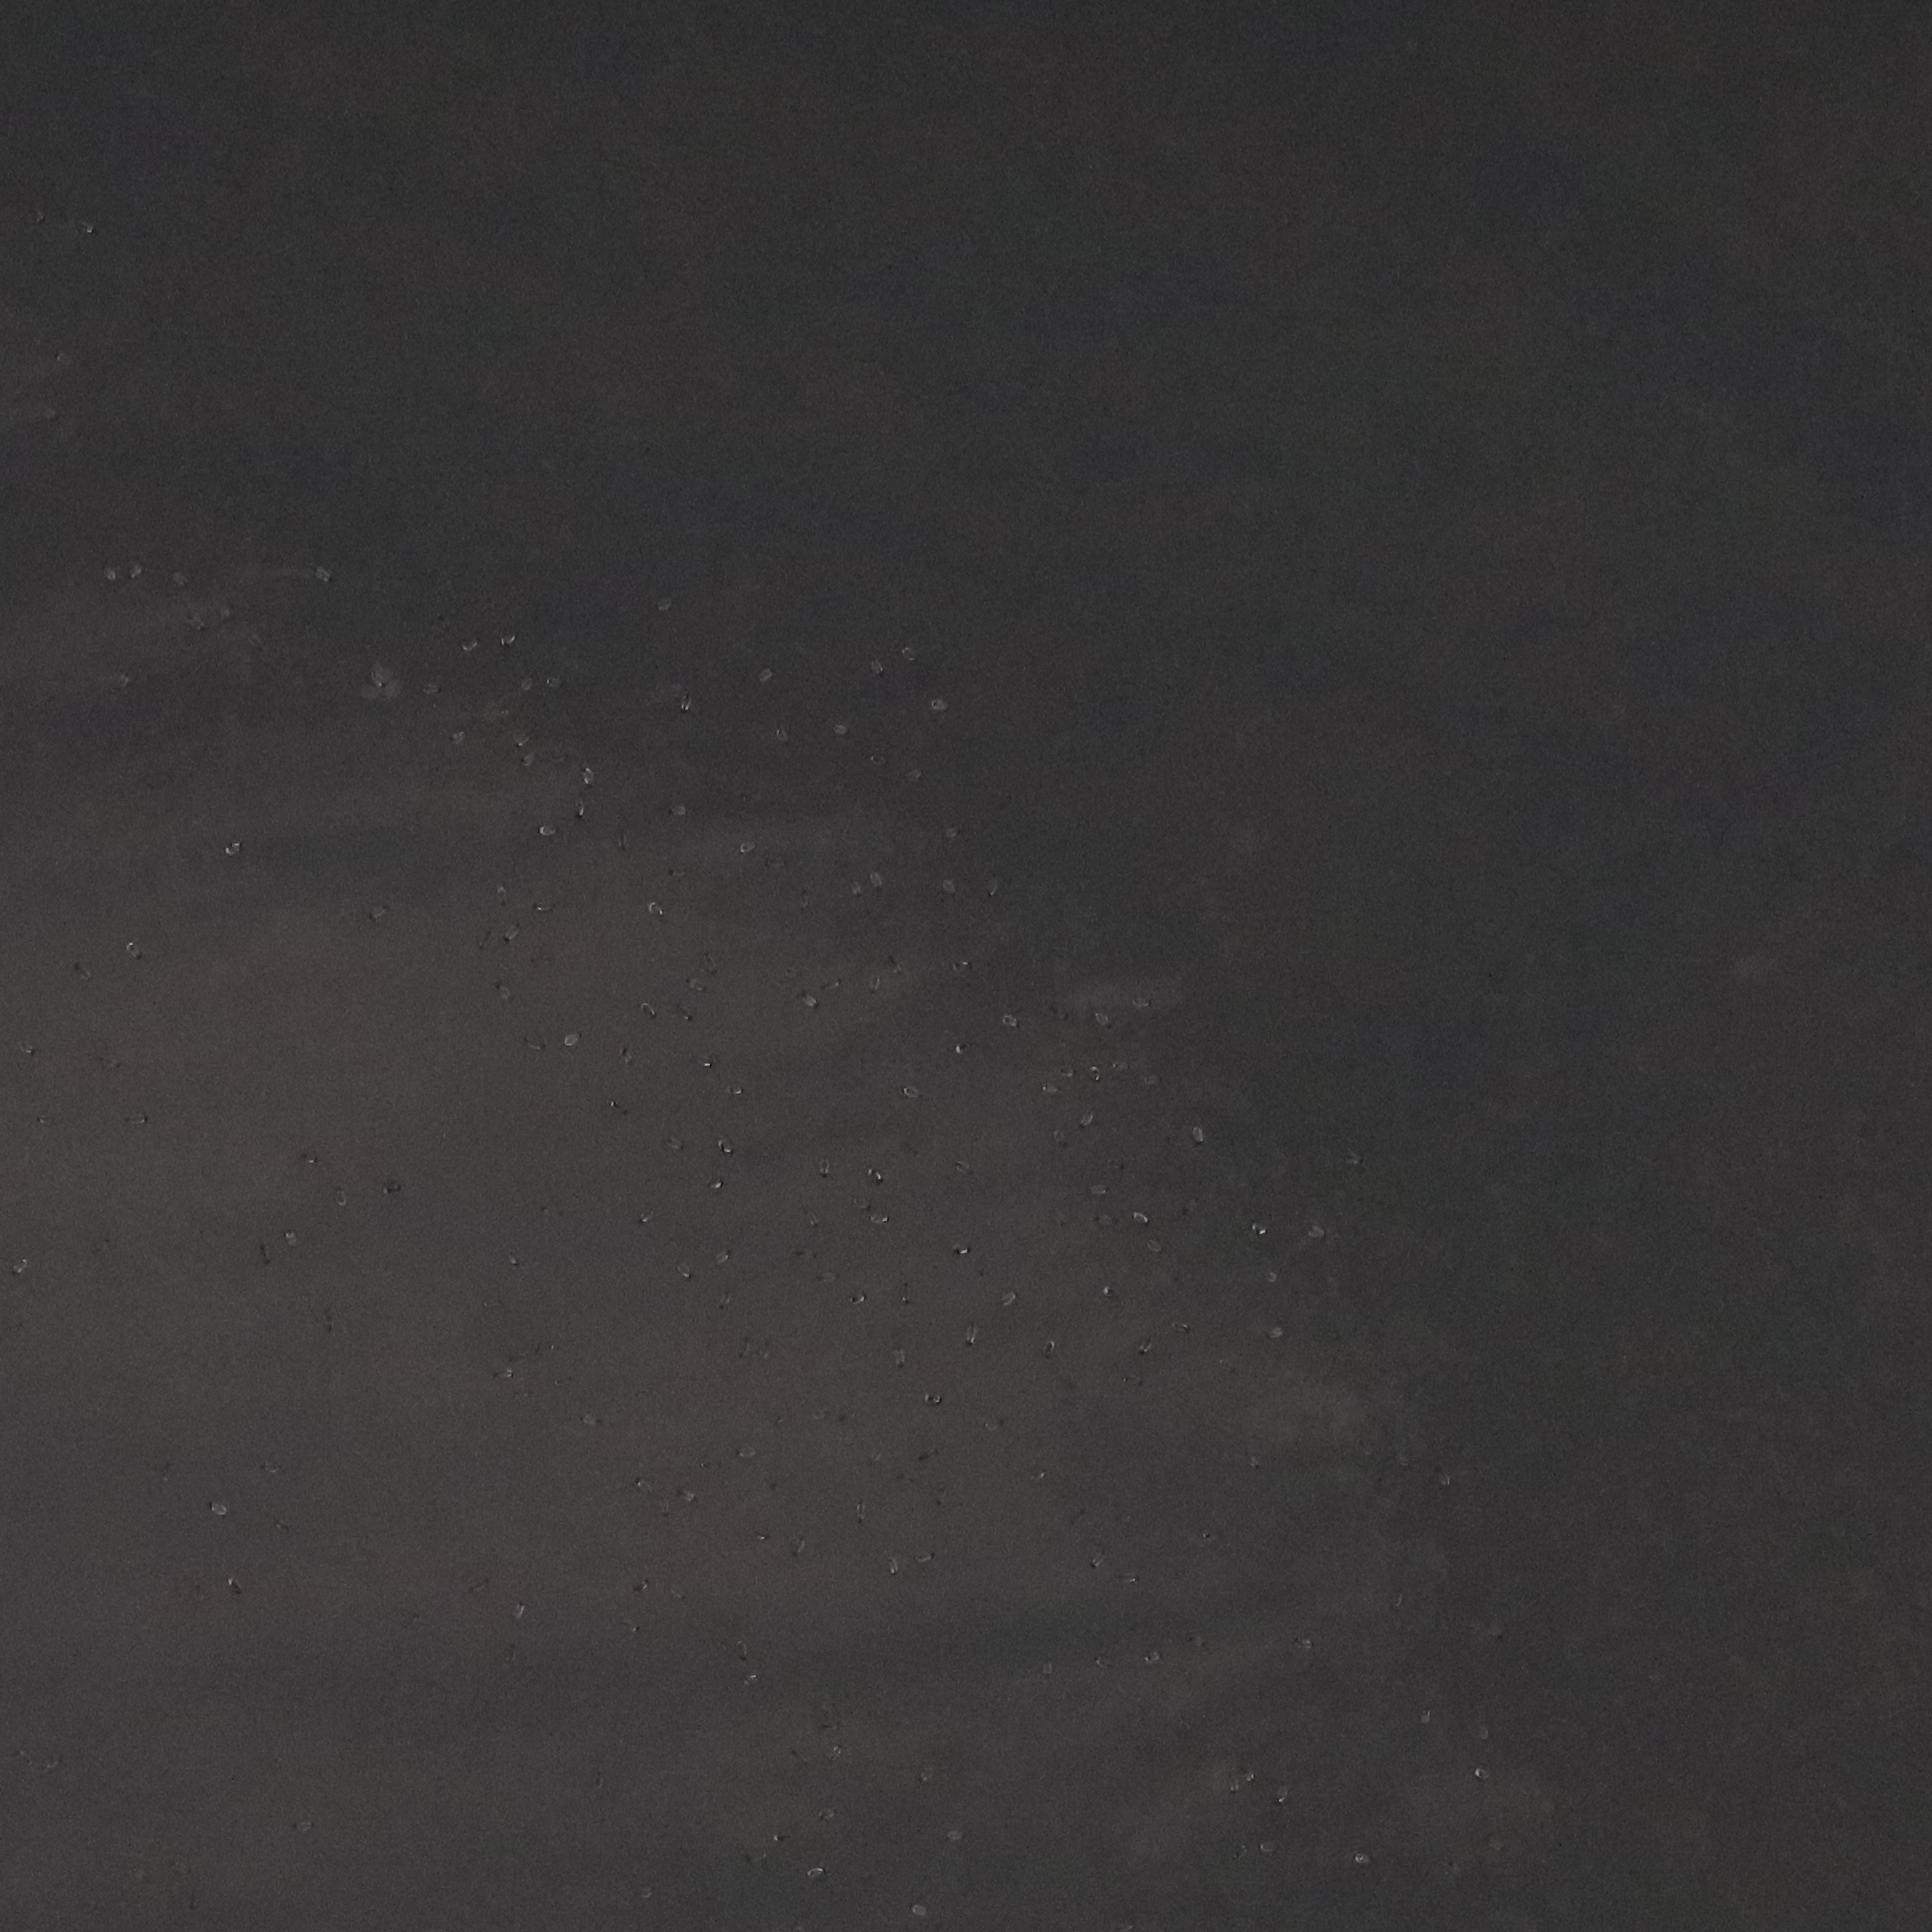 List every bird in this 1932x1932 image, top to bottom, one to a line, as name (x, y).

Canada goose (43, 212)
Canada goose (94, 234)
Canada goose (65, 350)
Canada goose (50, 409)
Canada goose (109, 568)
Canada goose (326, 568)
Canada goose (143, 572)
Canada goose (181, 572)
Canada goose (234, 603)
Canada goose (668, 605)
Canada goose (191, 622)
Canada goose (253, 634)
Canada goose (501, 640)
Canada goose (909, 645)
Canada goose (460, 647)
Canada goose (885, 668)
Canada goose (533, 674)
Canada goose (384, 676)
Canada goose (555, 676)
Canada goose (127, 679)
Canada goose (768, 680)
Canada goose (434, 685)
Canada goose (681, 697)
Canada goose (936, 700)
Canada goose (500, 711)
Canada goose (849, 735)
Canada goose (784, 739)
Canada goose (441, 740)
Canada goose (525, 745)
Canada goose (880, 769)
Canada goose (915, 773)
Canada goose (590, 774)
Canada goose (687, 807)
Canada goose (595, 810)
Canada goose (953, 819)
Canada goose (558, 836)
Canada goose (639, 843)
Canada goose (751, 845)
Canada goose (233, 850)
Canada goose (781, 864)
Canada goose (679, 869)
Canada goose (878, 883)
Canada goose (858, 885)
Canada goose (950, 887)
Canada goose (1003, 887)
Canada goose (509, 891)
Canada goose (814, 894)
Canada goose (661, 907)
Canada goose (376, 914)
Canada goose (555, 917)
Canada goose (510, 933)
Canada goose (495, 936)
Canada goose (710, 957)
Canada goose (135, 960)
Canada goose (964, 962)
Canada goose (893, 963)
Canada goose (798, 966)
Canada goose (93, 975)
Canada goose (504, 983)
Canada goose (697, 986)
Canada goose (840, 987)
Canada goose (1148, 991)
Canada goose (873, 993)
Canada goose (815, 994)
Canada goose (1061, 1007)
Canada goose (643, 1012)
Canada goose (1106, 1014)
Canada goose (1009, 1020)
Canada goose (683, 1021)
Canada goose (577, 1039)
Canada goose (539, 1045)
Canada goose (30, 1046)
Canada goose (962, 1050)
Canada goose (627, 1052)
Canada goose (1124, 1064)
Canada goose (110, 1066)
Canada goose (709, 1069)
Canada goose (1069, 1069)
Canada goose (1103, 1071)
Canada goose (1153, 1074)
Canada goose (915, 1093)
Canada goose (1054, 1093)
Canada goose (739, 1095)
Canada goose (624, 1102)
Canada goose (51, 1113)
Canada goose (1092, 1120)
Canada goose (138, 1121)
Canada goose (1061, 1135)
Canada goose (1200, 1137)
Canada goose (679, 1150)
Canada goose (730, 1151)
Canada goose (1349, 1161)
Canada goose (878, 1162)
Canada goose (312, 1164)
Canada goose (821, 1164)
Canada goose (1113, 1164)
Canada goose (969, 1165)
Canada goose (728, 1177)
Canada goose (396, 1187)
Canada goose (1103, 1189)
Canada goose (340, 1196)
Canada goose (864, 1207)
Canada goose (1198, 1208)
Canada goose (652, 1211)
Canada goose (817, 1214)
Canada goose (1066, 1214)
Canada goose (555, 1215)
Canada goose (1146, 1218)
Canada goose (1111, 1220)
Canada goose (885, 1221)
Canada goose (1258, 1227)
Canada goose (290, 1230)
Canada goose (1309, 1236)
Canada goose (1166, 1239)
Canada goose (102, 1248)
Canada goose (811, 1248)
Canada goose (734, 1250)
Canada goose (965, 1252)
Canada goose (271, 1254)
Canada goose (522, 1255)
Canada goose (697, 1267)
Canada goose (1268, 1269)
Canada goose (26, 1271)
Canada goose (827, 1271)
Canada goose (861, 1287)
Canada goose (902, 1287)
Canada goose (1111, 1287)
Canada goose (731, 1288)
Canada goose (999, 1306)
Canada goose (338, 1325)
Canada goose (1183, 1329)
Canada goose (969, 1334)
Canada goose (1269, 1336)
Canada goose (554, 1337)
Canada goose (742, 1338)
Canada goose (1150, 1342)
Canada goose (1055, 1345)
Canada goose (529, 1346)
Canada goose (770, 1348)
Canada goose (911, 1354)
Canada goose (1223, 1362)
Canada goose (510, 1364)
Canada goose (1138, 1376)
Canada goose (568, 1383)
Canada goose (939, 1389)
Canada goose (536, 1398)
Canada goose (791, 1418)
Canada goose (824, 1419)
Canada goose (846, 1419)
Canada goose (587, 1423)
Canada goose (1009, 1423)
Canada goose (751, 1448)
Canada goose (929, 1450)
Canada goose (877, 1452)
Canada goose (722, 1462)
Canada goose (1260, 1465)
Canada goose (283, 1469)
Canada goose (1043, 1469)
Canada goose (165, 1475)
Canada goose (1449, 1480)
Canada goose (647, 1483)
Canada goose (698, 1496)
Canada goose (947, 1499)
Canada goose (223, 1506)
Canada goose (658, 1511)
Canada goose (862, 1513)
Canada goose (286, 1524)
Canada goose (1209, 1527)
Canada goose (762, 1539)
Canada goose (935, 1545)
Canada goose (800, 1552)
Canada goose (1098, 1557)
Canada goose (900, 1571)
Canada goose (1146, 1573)
Canada goose (649, 1583)
Canada goose (243, 1590)
Canada goose (483, 1592)
Canada goose (201, 1595)
Canada goose (695, 1595)
Canada goose (1403, 1599)
Canada goose (527, 1612)
Canada goose (424, 1618)
Canada goose (629, 1620)
Canada goose (1496, 1628)
Canada goose (1203, 1632)
Canada goose (1305, 1642)
Canada goose (737, 1646)
Canada goose (1158, 1656)
Canada goose (505, 1658)
Canada goose (1103, 1662)
Canada goose (1048, 1670)
Canada goose (752, 1677)
Canada goose (1435, 1714)
Canada goose (828, 1715)
Canada goose (1488, 1732)
Canada goose (800, 1747)
Canada goose (847, 1749)
Canada goose (38, 1750)
Canada goose (58, 1757)
Canada goose (1481, 1769)
Canada goose (930, 1771)
Canada goose (597, 1775)
Canada goose (1248, 1776)
Canada goose (1238, 1786)
Canada goose (1285, 1801)
Canada goose (829, 1807)
Canada goose (958, 1819)
Canada goose (306, 1825)
Canada goose (779, 1833)
Canada goose (1281, 1844)
Canada goose (1499, 1845)
Canada goose (1244, 1847)
Canada goose (765, 1852)
Canada goose (1363, 1856)
Canada goose (189, 1862)
Canada goose (816, 1862)
Canada goose (145, 1865)
Canada goose (652, 1887)
Canada goose (917, 1895)
Canada goose (1121, 1925)
Canada goose (809, 1926)